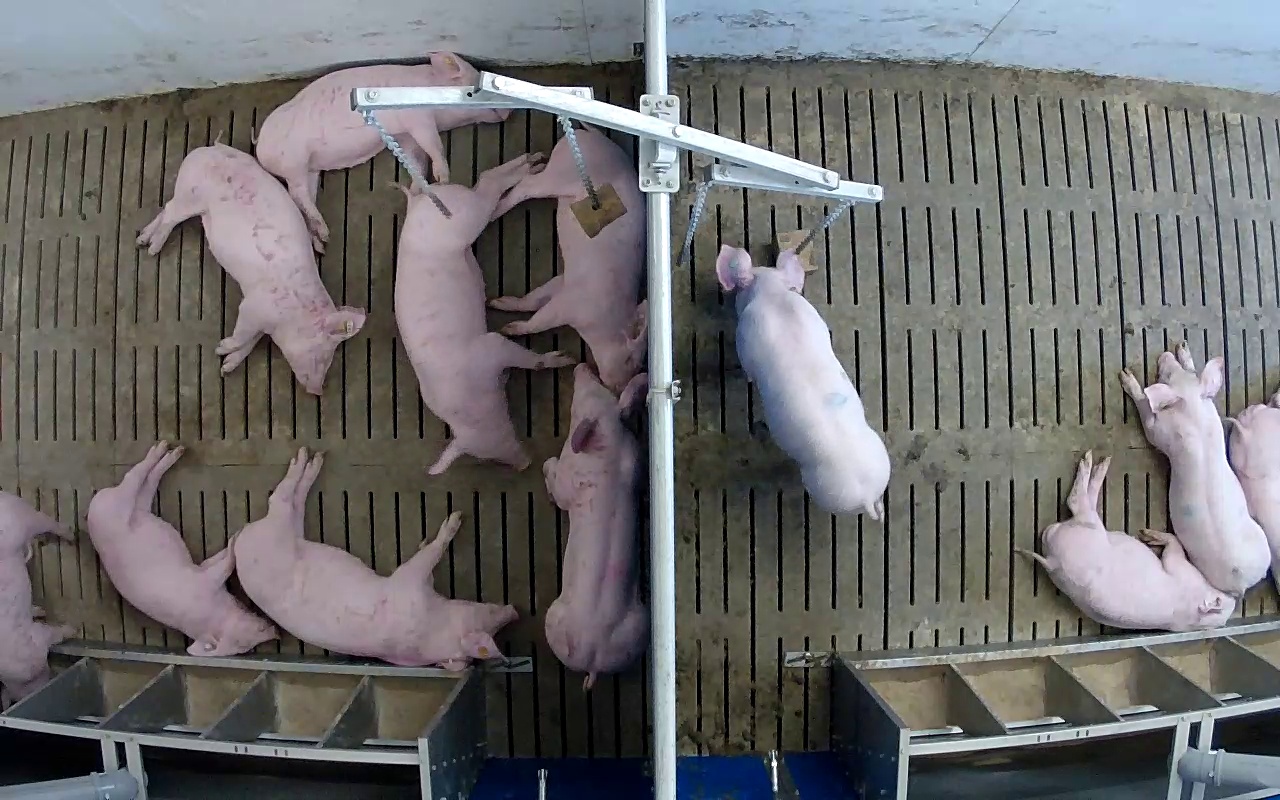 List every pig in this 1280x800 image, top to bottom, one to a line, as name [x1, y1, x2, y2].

pig [249, 52, 517, 255]
pig [489, 117, 648, 390]
pig [136, 130, 367, 398]
pig [394, 152, 578, 477]
pig [712, 244, 892, 524]
pig [1117, 338, 1272, 601]
pig [544, 362, 650, 691]
pig [1224, 387, 1279, 588]
pig [88, 439, 282, 662]
pig [234, 445, 522, 676]
pig [1007, 448, 1236, 634]
pig [0, 490, 79, 712]